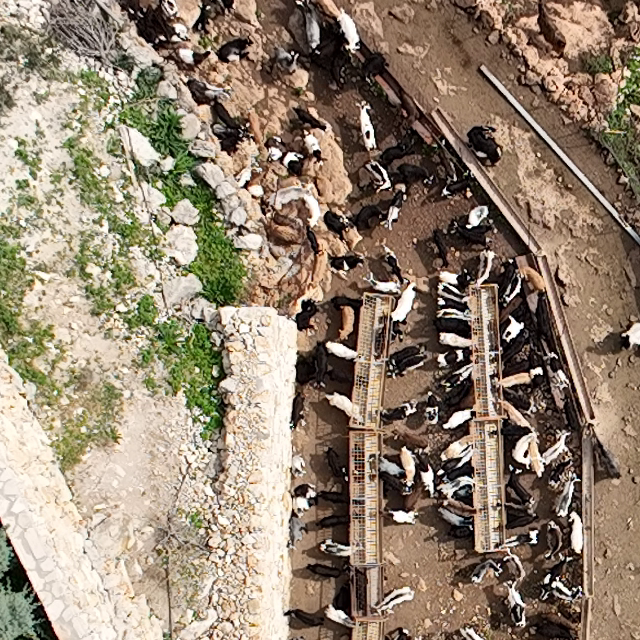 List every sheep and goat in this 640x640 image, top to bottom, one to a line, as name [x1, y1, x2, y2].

goat [159, 0, 179, 18]
goat [221, 0, 235, 9]
goat [535, 0, 567, 52]
goat [127, 1, 144, 18]
goat [204, 1, 226, 15]
goat [295, 1, 320, 48]
goat [192, 5, 210, 30]
goat [145, 6, 191, 43]
goat [151, 8, 192, 43]
goat [288, 9, 311, 53]
goat [337, 9, 361, 53]
goat [137, 19, 168, 42]
goat [313, 32, 343, 59]
goat [218, 37, 253, 62]
goat [176, 47, 211, 66]
goat [178, 47, 214, 65]
goat [274, 47, 298, 73]
goat [332, 50, 348, 89]
goat [362, 53, 386, 84]
goat [189, 79, 231, 100]
goat [399, 92, 420, 127]
goat [356, 100, 377, 151]
goat [212, 102, 246, 130]
goat [293, 107, 332, 132]
goat [246, 112, 264, 146]
goat [210, 122, 232, 138]
goat [211, 122, 243, 137]
goat [468, 126, 505, 165]
goat [302, 129, 327, 164]
goat [220, 130, 244, 152]
goat [266, 137, 283, 161]
goat [432, 139, 458, 181]
goat [379, 145, 411, 167]
goat [283, 151, 303, 176]
goat [365, 161, 391, 191]
goat [397, 163, 434, 184]
goat [249, 165, 270, 198]
goat [236, 166, 252, 188]
goat [441, 170, 473, 196]
goat [268, 188, 311, 208]
goat [381, 190, 403, 231]
goat [303, 196, 320, 228]
goat [352, 206, 381, 228]
goat [466, 206, 488, 228]
goat [272, 211, 306, 242]
goat [323, 211, 348, 233]
goat [268, 220, 296, 241]
goat [452, 222, 493, 246]
goat [469, 222, 494, 232]
goat [432, 228, 450, 269]
goat [306, 231, 321, 254]
goat [383, 246, 408, 285]
goat [472, 249, 495, 287]
goat [310, 251, 328, 290]
goat [328, 252, 364, 274]
goat [492, 259, 515, 304]
goat [521, 266, 546, 292]
goat [439, 269, 470, 285]
goat [500, 270, 521, 307]
goat [363, 273, 401, 294]
goat [438, 282, 474, 302]
goat [392, 283, 417, 321]
goat [536, 292, 552, 337]
goat [332, 296, 373, 310]
goat [489, 296, 522, 330]
goat [437, 298, 472, 312]
goat [296, 301, 317, 331]
goat [338, 307, 354, 339]
goat [499, 308, 525, 334]
goat [436, 310, 477, 320]
goat [374, 312, 389, 358]
goat [499, 315, 525, 350]
goat [435, 318, 478, 335]
goat [620, 318, 639, 349]
goat [439, 332, 477, 346]
goat [490, 336, 525, 363]
goat [326, 342, 366, 361]
goat [314, 344, 327, 390]
goat [386, 345, 424, 365]
goat [437, 346, 478, 367]
goat [529, 351, 545, 385]
goat [547, 352, 570, 388]
goat [294, 354, 314, 384]
goat [387, 355, 427, 379]
goat [489, 362, 530, 378]
goat [439, 363, 474, 393]
goat [329, 369, 370, 387]
goat [495, 373, 530, 386]
goat [446, 380, 473, 407]
goat [499, 387, 535, 414]
goat [426, 391, 439, 424]
goat [456, 391, 481, 410]
goat [325, 392, 364, 422]
goat [290, 393, 304, 431]
goat [375, 399, 418, 421]
goat [497, 400, 532, 429]
goat [443, 411, 476, 429]
goat [587, 423, 622, 478]
goat [492, 426, 531, 436]
goat [392, 429, 427, 450]
goat [542, 430, 570, 465]
goat [530, 432, 544, 476]
goat [511, 433, 533, 469]
goat [440, 434, 482, 460]
goat [352, 445, 365, 482]
goat [401, 446, 415, 485]
goat [437, 447, 474, 474]
goat [324, 448, 349, 481]
goat [415, 451, 434, 491]
goat [369, 453, 403, 475]
goat [290, 456, 306, 477]
goat [548, 458, 572, 488]
goat [507, 465, 536, 506]
goat [444, 466, 479, 481]
goat [379, 471, 412, 494]
goat [554, 473, 580, 517]
goat [439, 478, 477, 497]
goat [403, 481, 425, 511]
goat [291, 484, 315, 519]
goat [320, 490, 367, 505]
goat [444, 499, 485, 516]
goat [496, 501, 535, 516]
goat [437, 508, 474, 531]
goat [389, 511, 418, 524]
goat [317, 512, 362, 528]
goat [568, 512, 584, 552]
goat [496, 515, 538, 532]
goat [287, 519, 307, 549]
goat [544, 520, 562, 561]
goat [444, 527, 473, 538]
goat [497, 530, 539, 550]
goat [320, 537, 363, 556]
goat [504, 553, 525, 581]
goat [539, 554, 572, 599]
goat [470, 558, 503, 584]
goat [306, 560, 350, 578]
goat [351, 571, 366, 611]
goat [552, 577, 582, 601]
goat [502, 580, 526, 627]
goat [334, 581, 349, 609]
goat [371, 587, 414, 613]
goat [564, 587, 582, 610]
goat [326, 605, 362, 627]
goat [284, 610, 325, 626]
goat [540, 611, 582, 631]
goat [539, 623, 574, 639]
goat [459, 627, 499, 639]
goat [377, 629, 411, 639]
goat [412, 635, 427, 639]